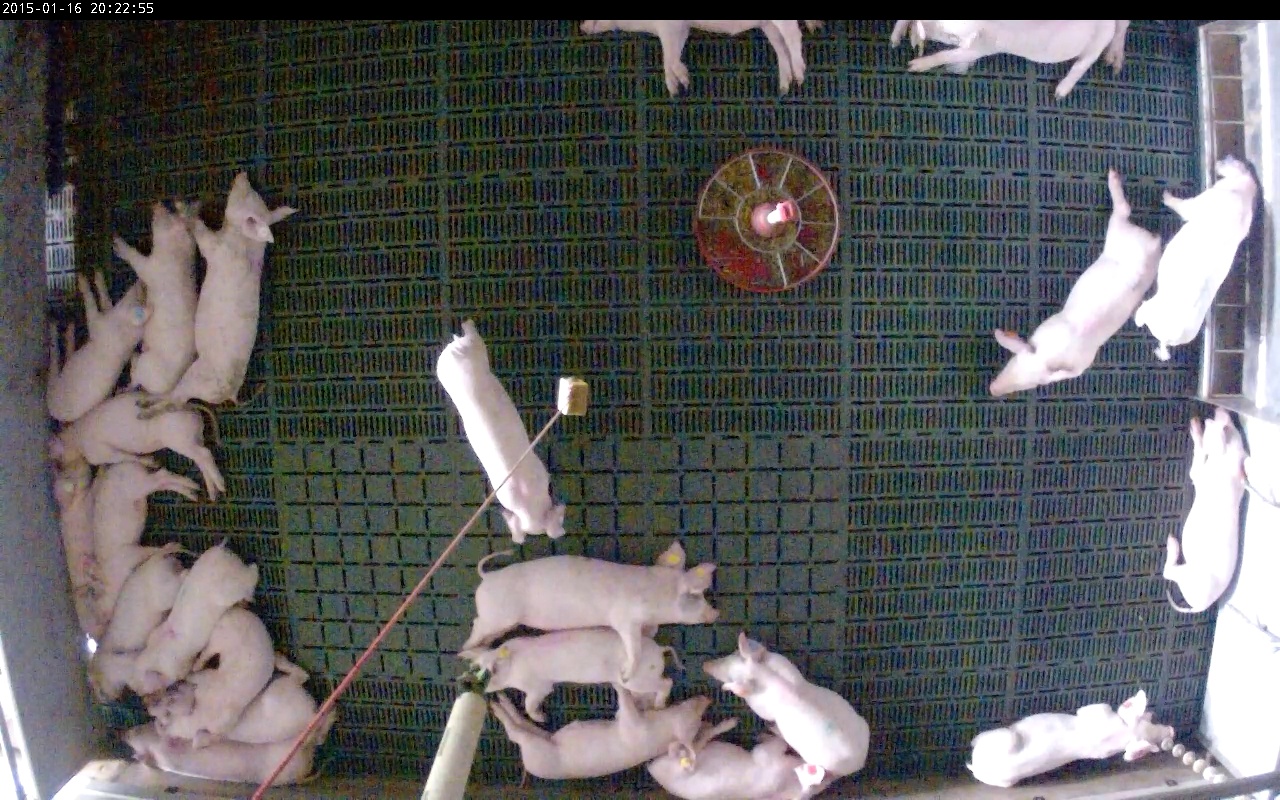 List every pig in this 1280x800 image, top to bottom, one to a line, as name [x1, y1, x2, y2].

pig [579, 19, 805, 102]
pig [908, 20, 1117, 98]
pig [1136, 151, 1262, 360]
pig [988, 165, 1165, 398]
pig [134, 170, 301, 419]
pig [111, 197, 200, 395]
pig [44, 269, 154, 423]
pig [434, 318, 569, 545]
pig [46, 391, 225, 499]
pig [1159, 405, 1250, 616]
pig [50, 456, 108, 643]
pig [73, 459, 198, 629]
pig [118, 536, 262, 715]
pig [462, 540, 722, 683]
pig [87, 541, 198, 706]
pig [154, 608, 275, 750]
pig [457, 627, 690, 724]
pig [701, 631, 872, 777]
pig [166, 653, 318, 743]
pig [488, 684, 712, 787]
pig [963, 690, 1175, 788]
pig [112, 706, 339, 784]
pig [647, 716, 839, 799]